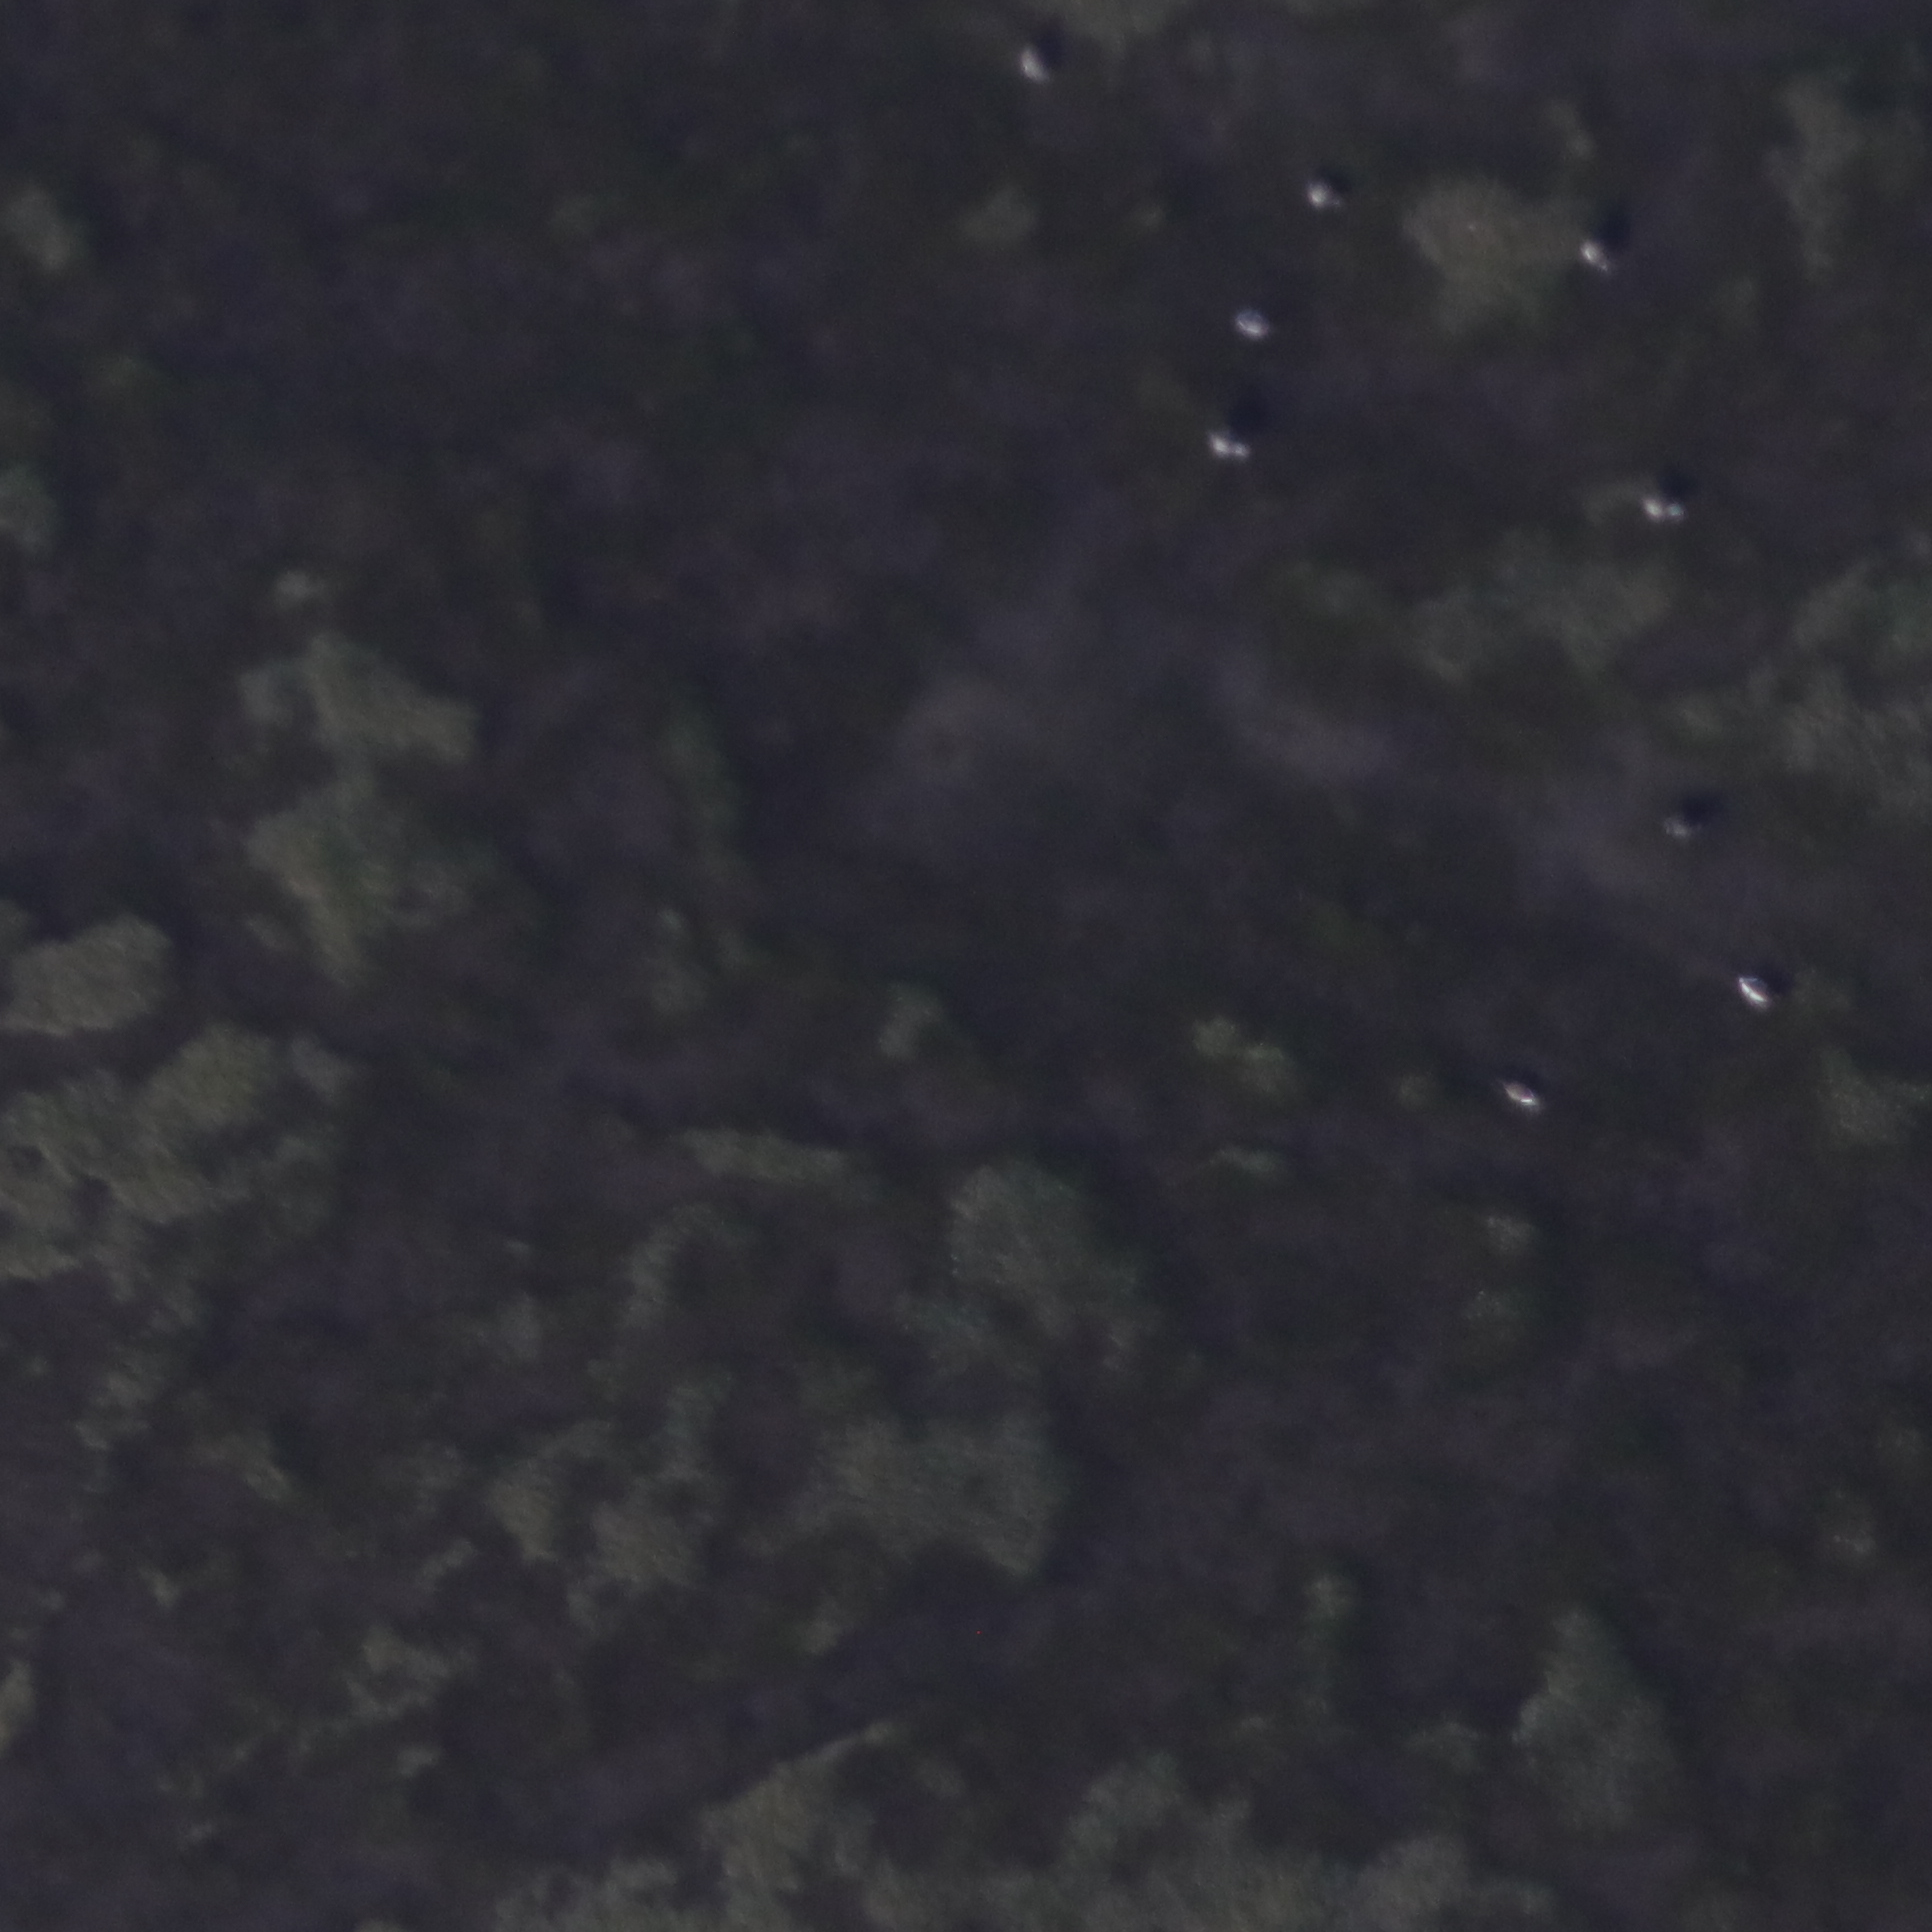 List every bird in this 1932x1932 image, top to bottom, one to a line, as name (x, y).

brant (1028, 77)
brant (1322, 196)
brant (1592, 257)
brant (1255, 327)
brant (1226, 441)
brant (1657, 505)
brant (1678, 826)
brant (1748, 990)
brant (1522, 1095)